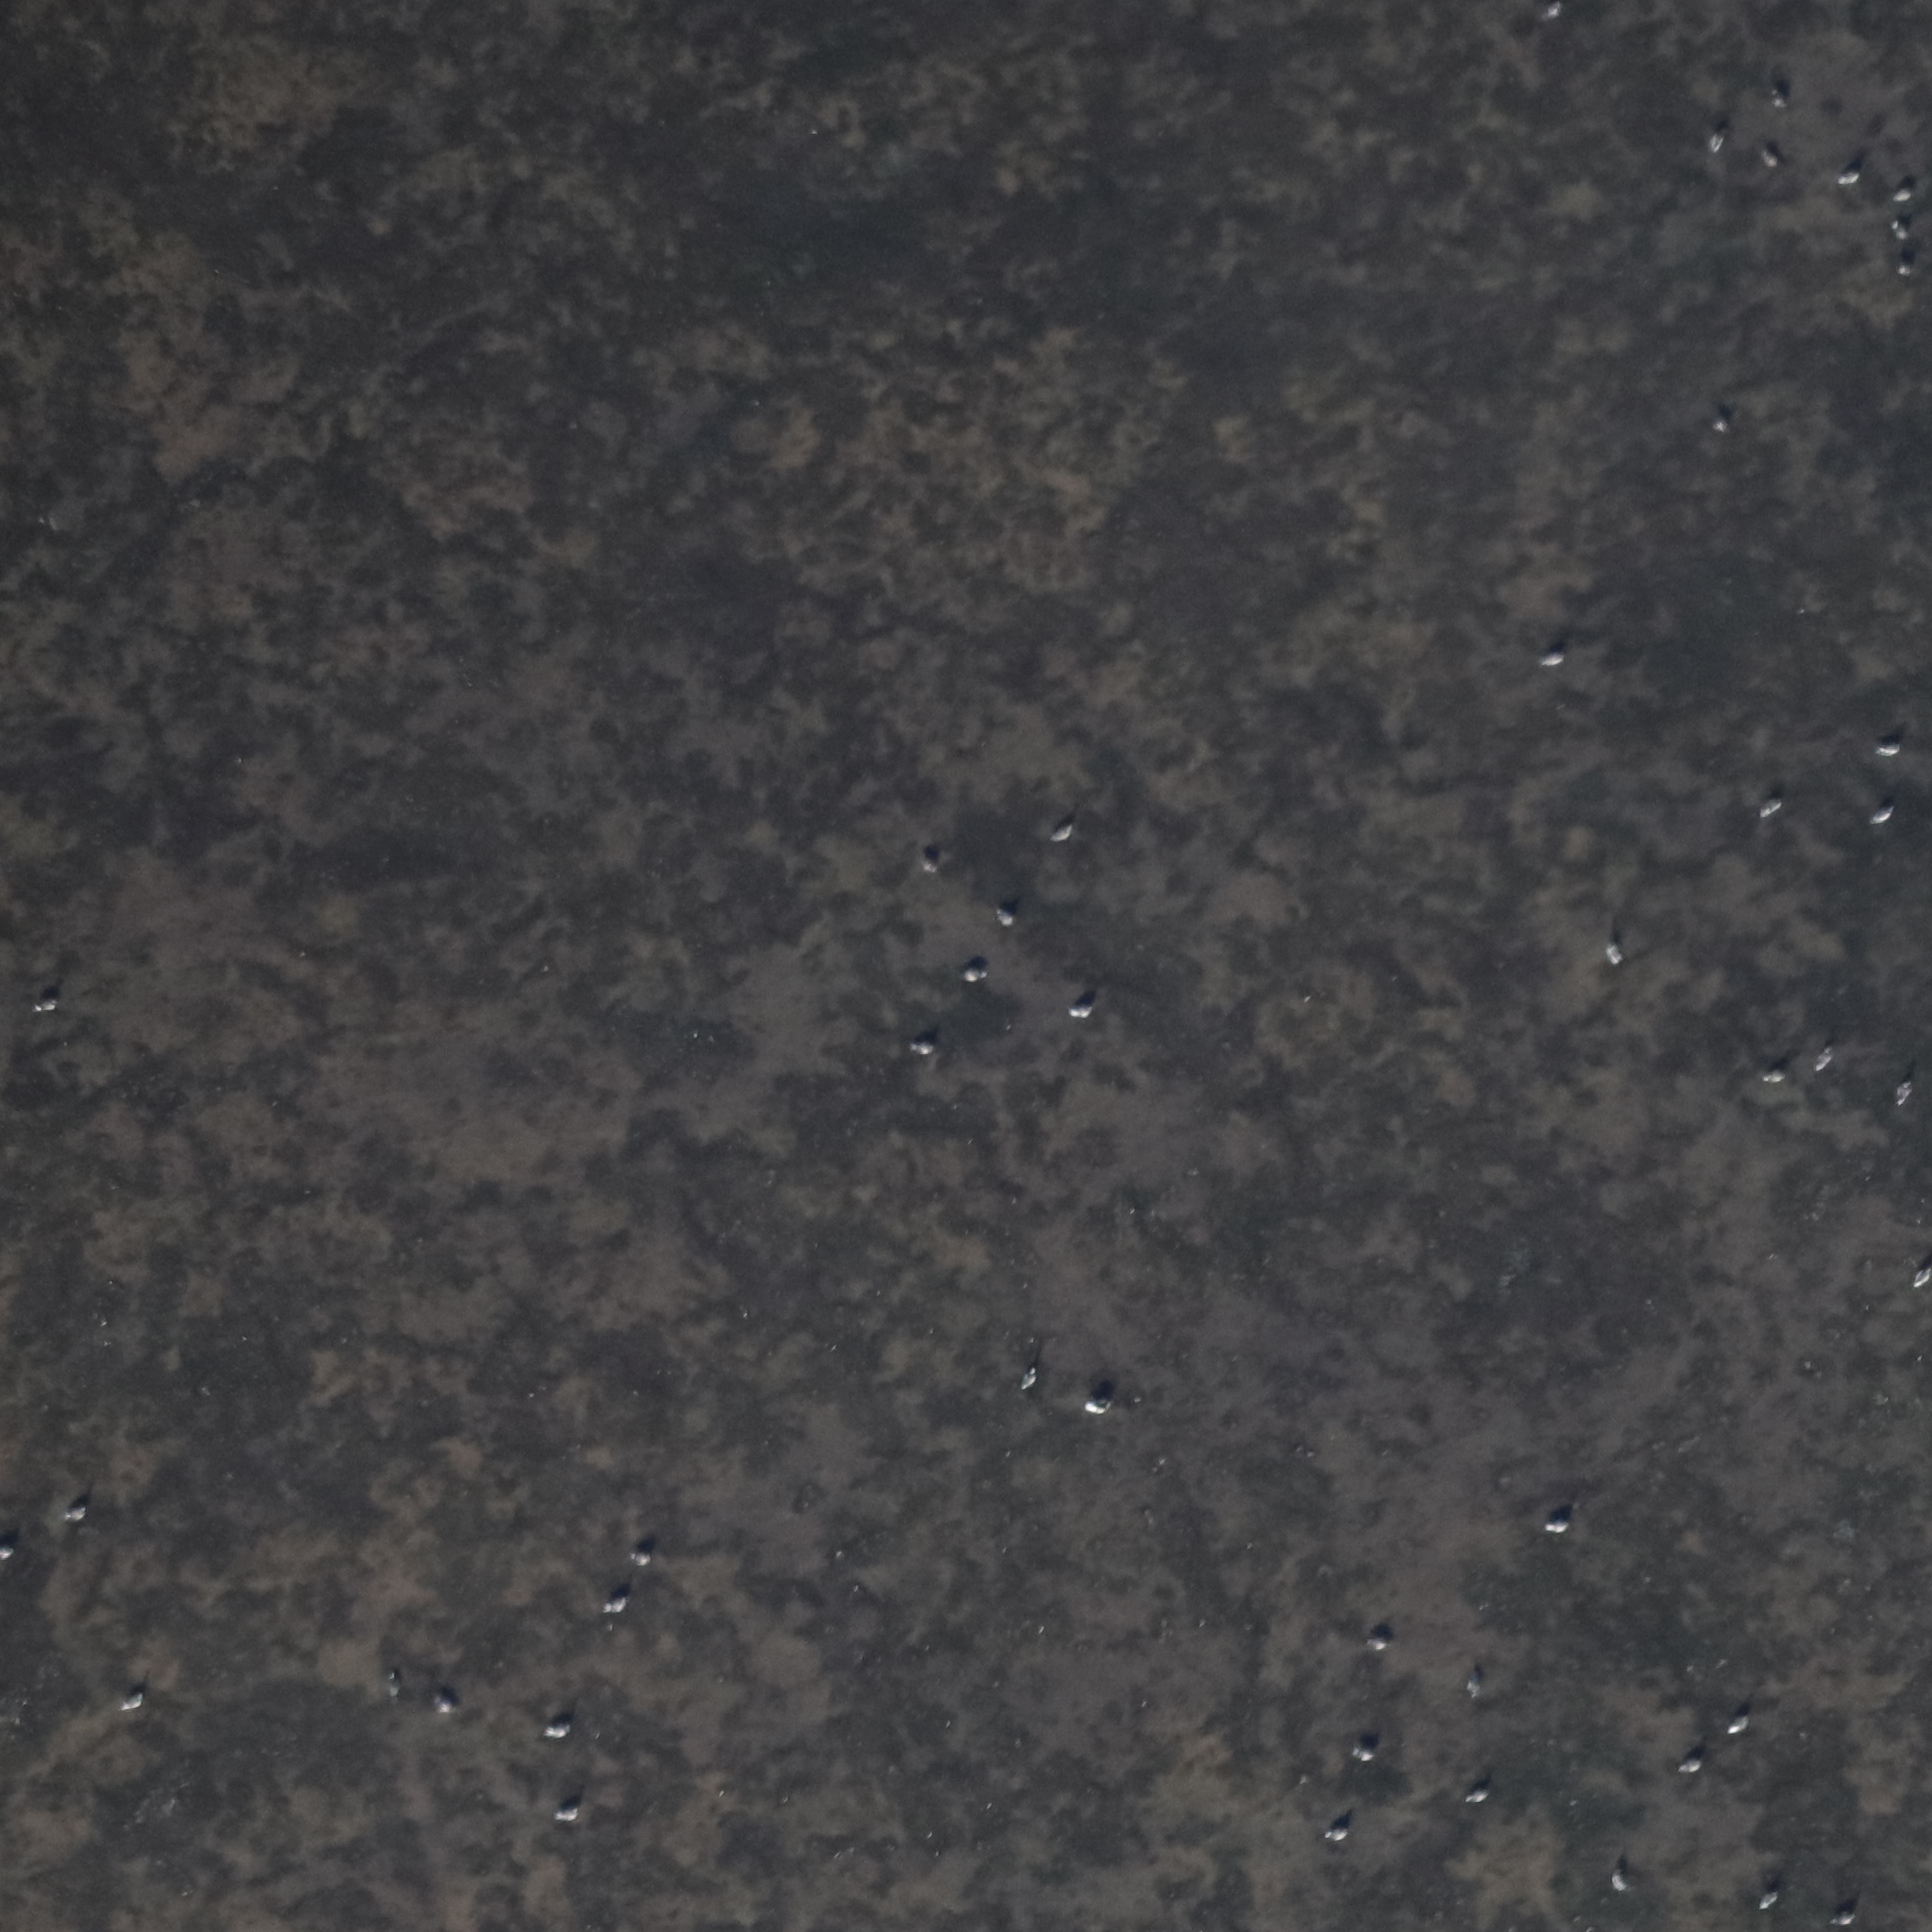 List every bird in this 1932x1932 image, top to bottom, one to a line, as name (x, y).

brant (1554, 8)
brant (1780, 98)
brant (1715, 142)
brant (1770, 154)
brant (1850, 180)
brant (1904, 193)
brant (1902, 230)
brant (1905, 267)
brant (1717, 424)
brant (1548, 660)
brant (1889, 747)
brant (1769, 803)
brant (1878, 820)
brant (1061, 831)
brant (930, 866)
brant (1002, 919)
brant (1615, 956)
brant (982, 977)
brant (46, 1005)
brant (1081, 1009)
brant (926, 1050)
brant (1821, 1060)
brant (1776, 1074)
brant (1905, 1091)
brant (1923, 1276)
brant (1028, 1379)
brant (1098, 1406)
brant (77, 1513)
brant (1555, 1529)
brant (4, 1553)
brant (643, 1553)
brant (623, 1603)
brant (1378, 1644)
brant (387, 1683)
brant (1471, 1684)
brant (132, 1705)
brant (446, 1705)
brant (1739, 1722)
brant (563, 1727)
brant (1365, 1755)
brant (1696, 1764)
brant (1476, 1796)
brant (568, 1811)
brant (1340, 1831)
brant (1616, 1879)
brant (1765, 1900)
brant (1842, 1917)